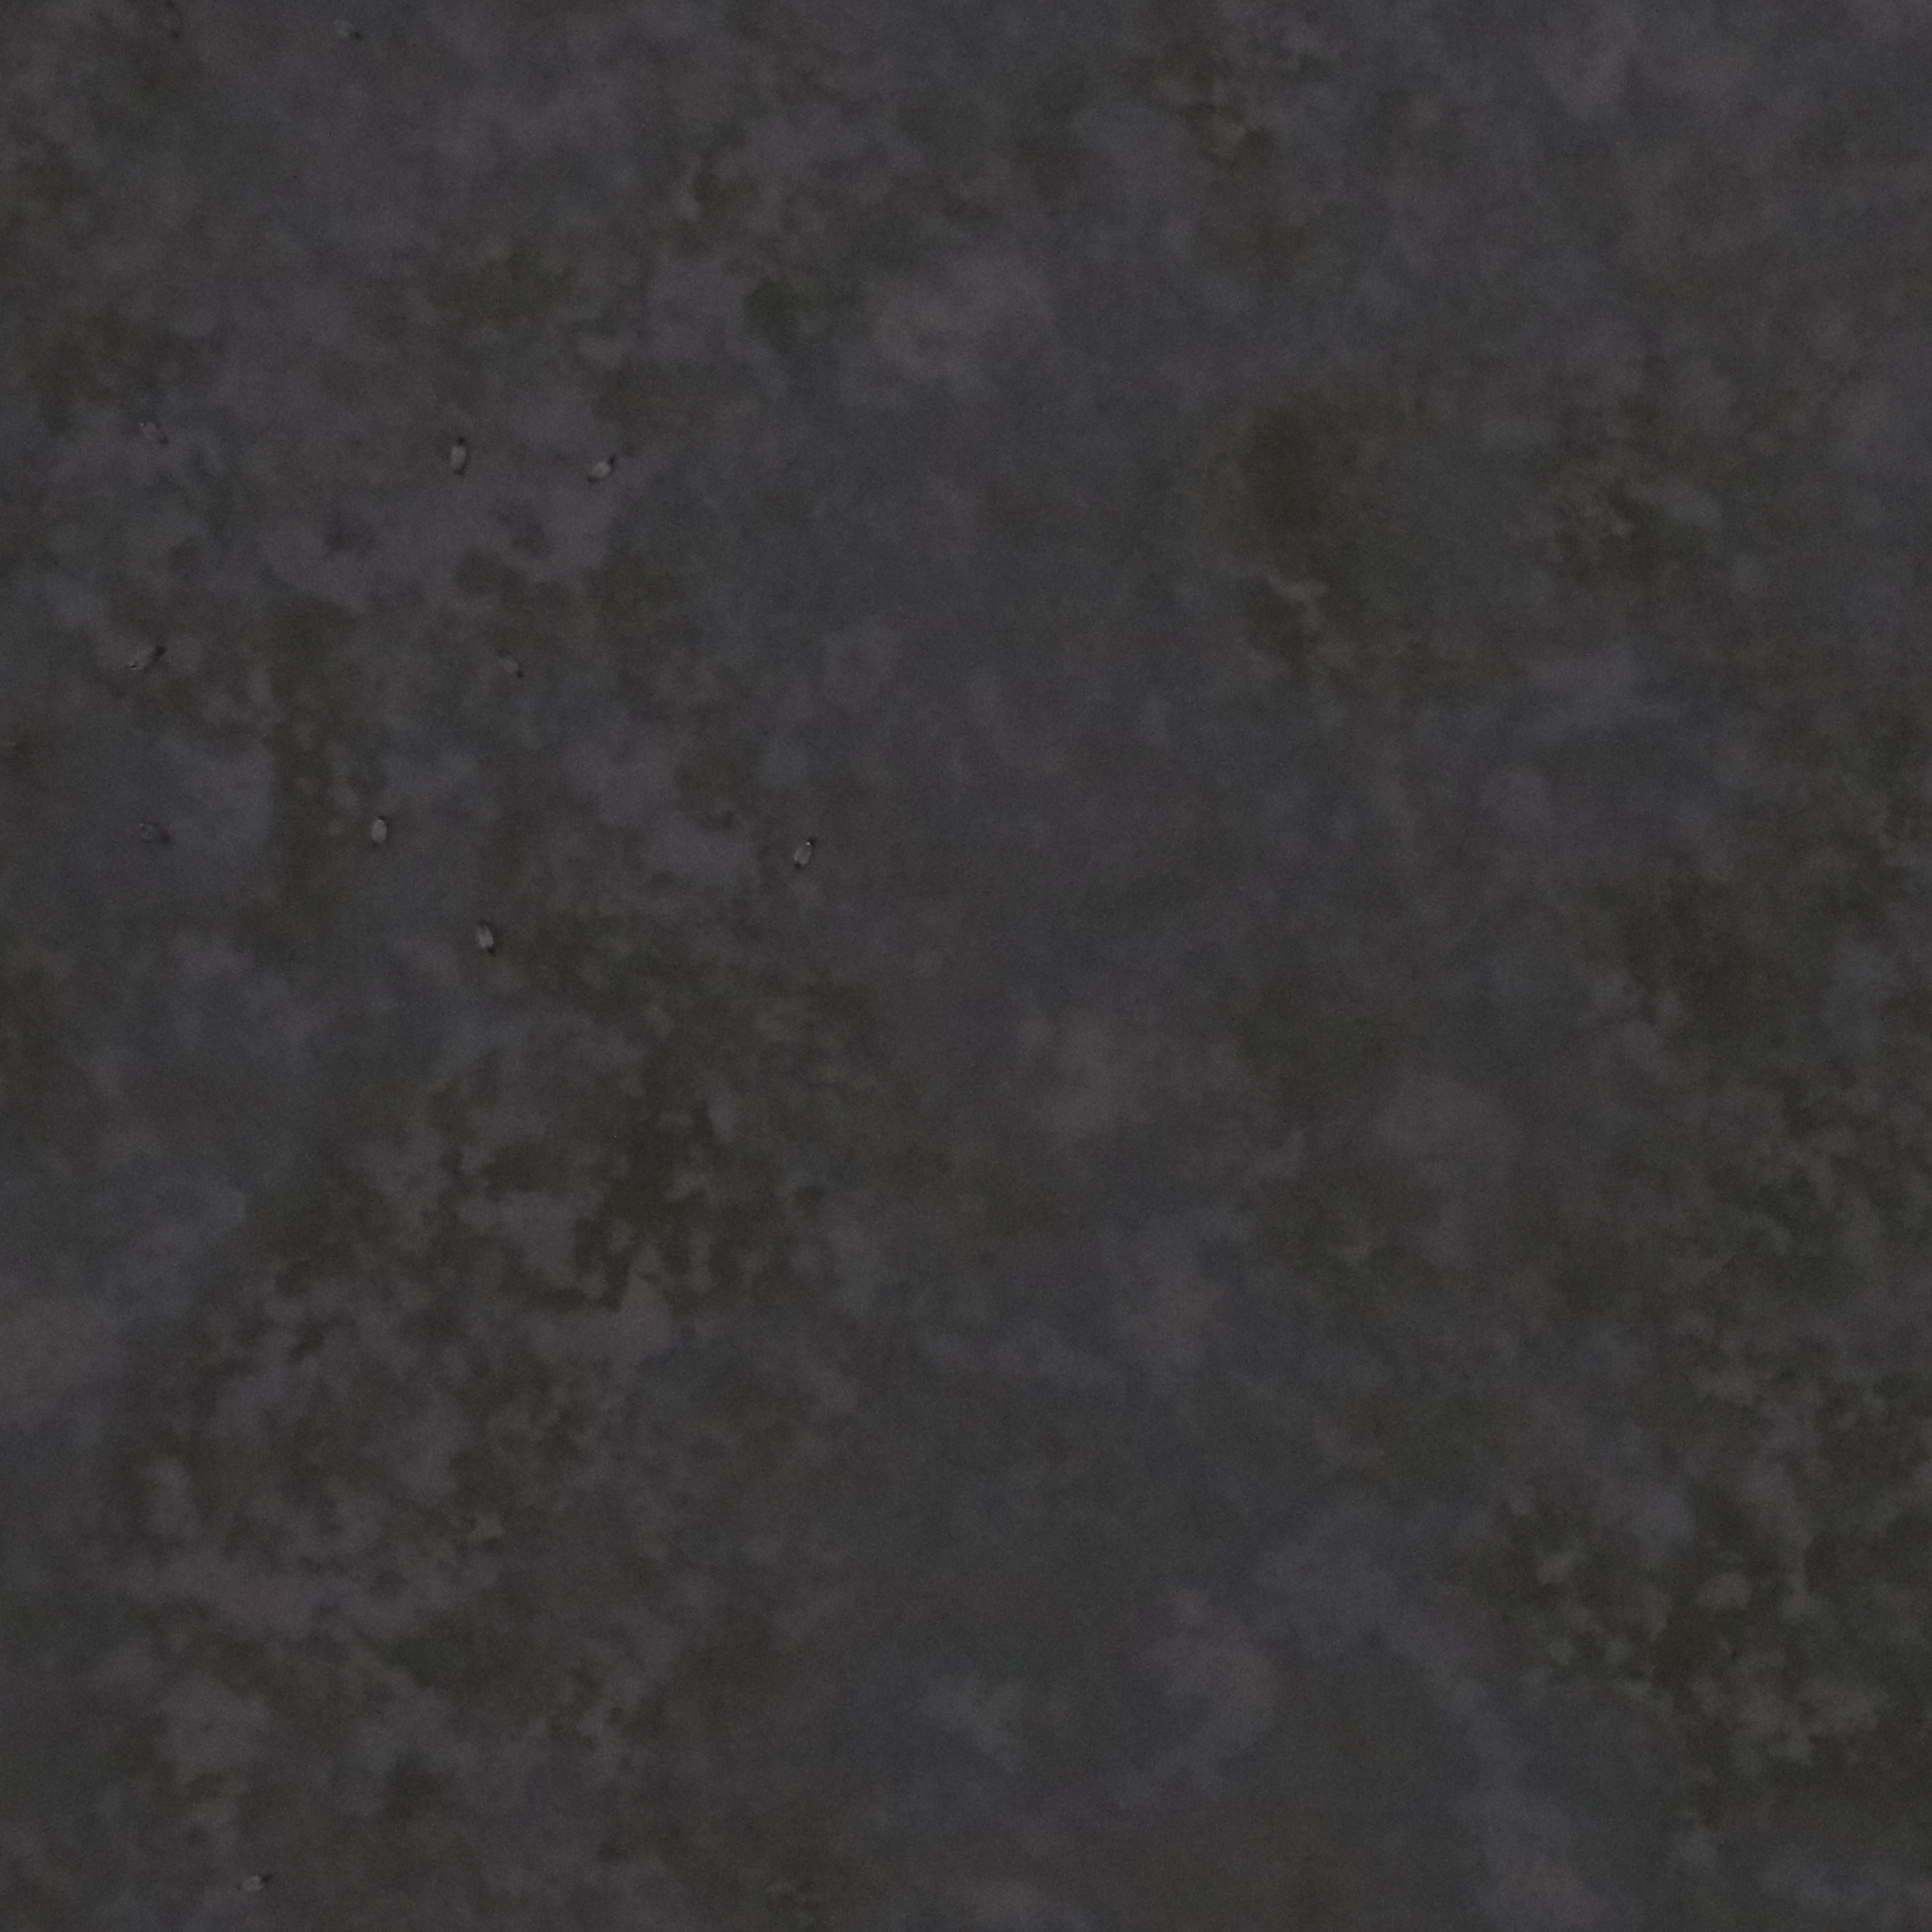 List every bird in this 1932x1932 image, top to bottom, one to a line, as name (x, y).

Canada goose (173, 16)
Canada goose (345, 29)
Canada goose (152, 432)
Canada goose (460, 459)
Canada goose (603, 468)
Canada goose (144, 657)
Canada goose (510, 666)
Canada goose (380, 832)
Canada goose (151, 834)
Canada goose (804, 853)
Canada goose (482, 937)
Canada goose (256, 1886)